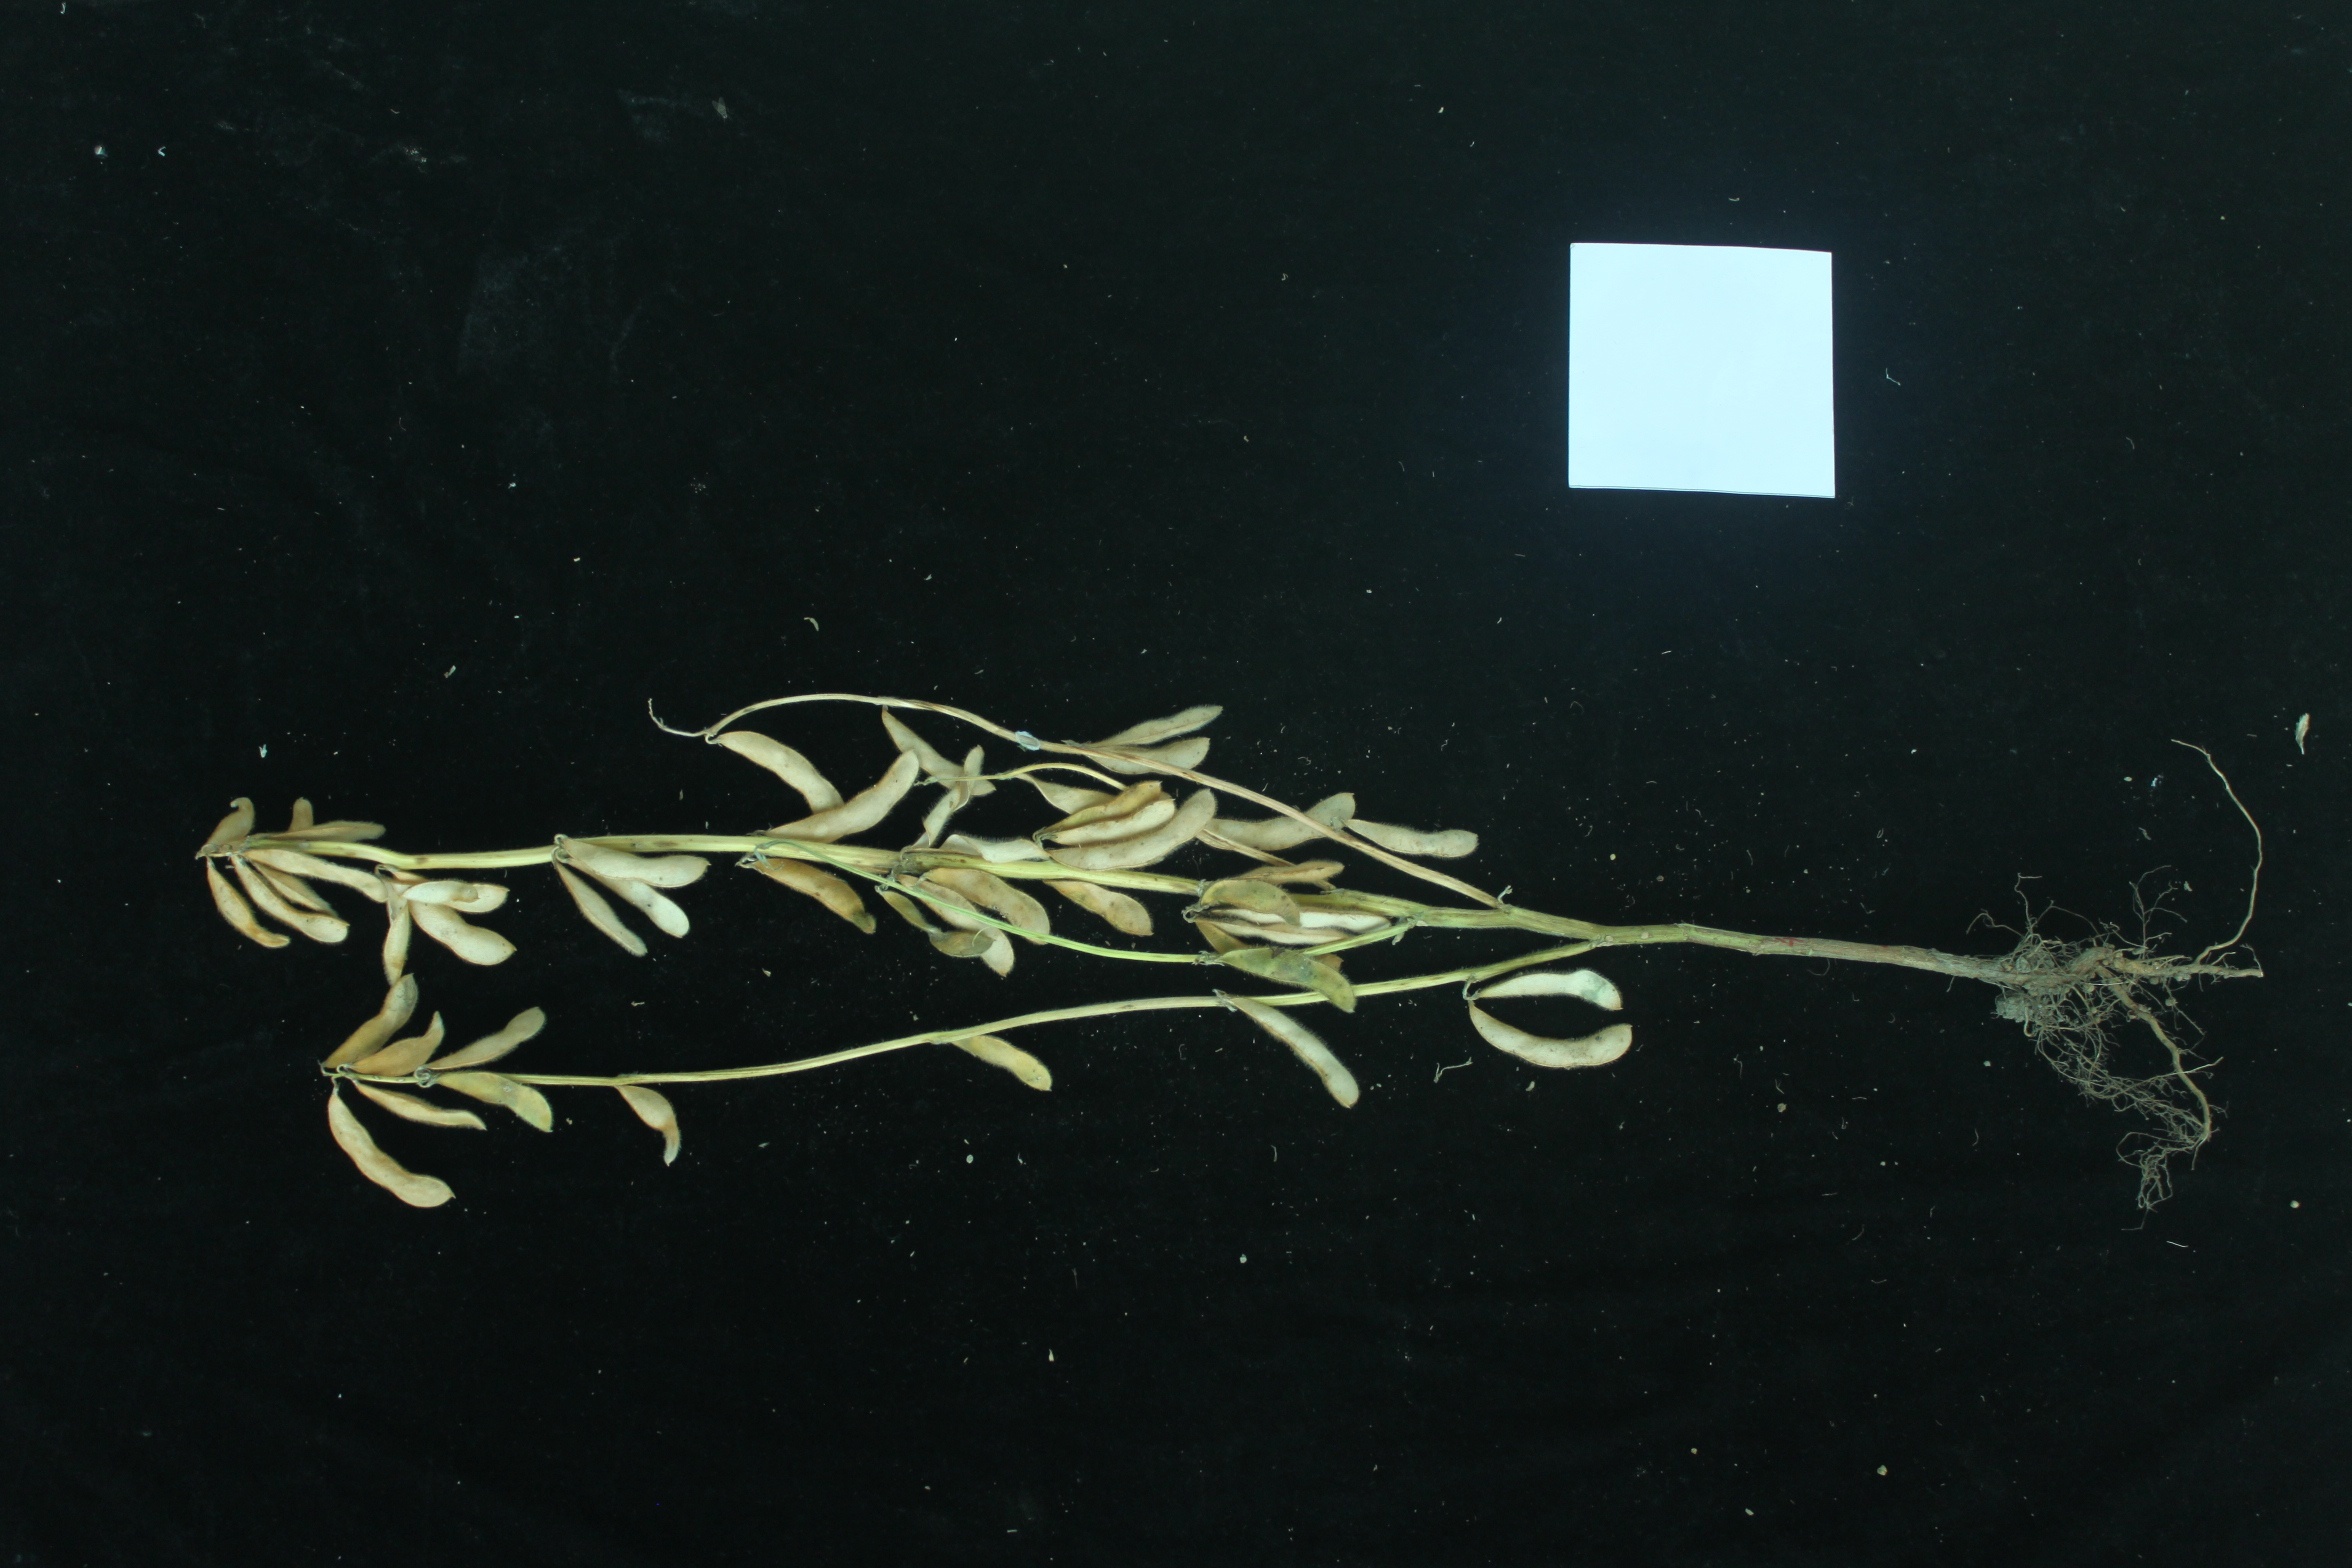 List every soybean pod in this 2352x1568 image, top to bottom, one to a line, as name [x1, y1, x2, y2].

soybean pod [1082, 708, 1222, 747]
soybean pod [882, 714, 993, 795]
soybean pod [711, 733, 839, 814]
soybean pod [1071, 740, 1209, 773]
soybean pod [770, 753, 919, 840]
soybean pod [1035, 784, 1111, 812]
soybean pod [1048, 785, 1161, 830]
soybean pod [1050, 793, 1213, 871]
soybean pod [1218, 795, 1352, 850]
soybean pod [209, 800, 251, 847]
soybean pod [1043, 800, 1175, 845]
soybean pod [290, 801, 309, 828]
soybean pod [1343, 821, 1476, 858]
soybean pod [267, 823, 384, 840]
soybean pod [559, 843, 708, 889]
soybean pod [243, 848, 411, 904]
soybean pod [233, 859, 348, 943]
soybean pod [750, 859, 873, 934]
soybean pod [255, 863, 330, 912]
soybean pod [553, 863, 645, 956]
soybean pod [207, 864, 289, 947]
soybean pod [1238, 865, 1339, 883]
soybean pod [580, 869, 689, 938]
soybean pod [922, 869, 1048, 945]
soybean pod [897, 877, 1013, 975]
soybean pod [404, 880, 509, 913]
soybean pod [1201, 880, 1300, 928]
soybean pod [1047, 881, 1152, 937]
soybean pod [382, 885, 408, 986]
soybean pod [878, 893, 989, 957]
soybean pod [410, 903, 516, 967]
soybean pod [1218, 908, 1388, 933]
soybean pod [1195, 919, 1349, 945]
soybean pod [1198, 924, 1340, 979]
soybean pod [1210, 949, 1354, 1014]
soybean pod [1473, 972, 1621, 1010]
soybean pod [322, 974, 417, 1069]
soybean pod [1229, 999, 1358, 1108]
soybean pod [1469, 1008, 1630, 1068]
soybean pod [421, 1010, 544, 1069]
soybean pod [348, 1013, 443, 1077]
soybean pod [953, 1037, 1051, 1091]
soybean pod [432, 1074, 552, 1135]
soybean pod [358, 1086, 485, 1131]
soybean pod [621, 1088, 678, 1166]
soybean pod [328, 1093, 453, 1207]